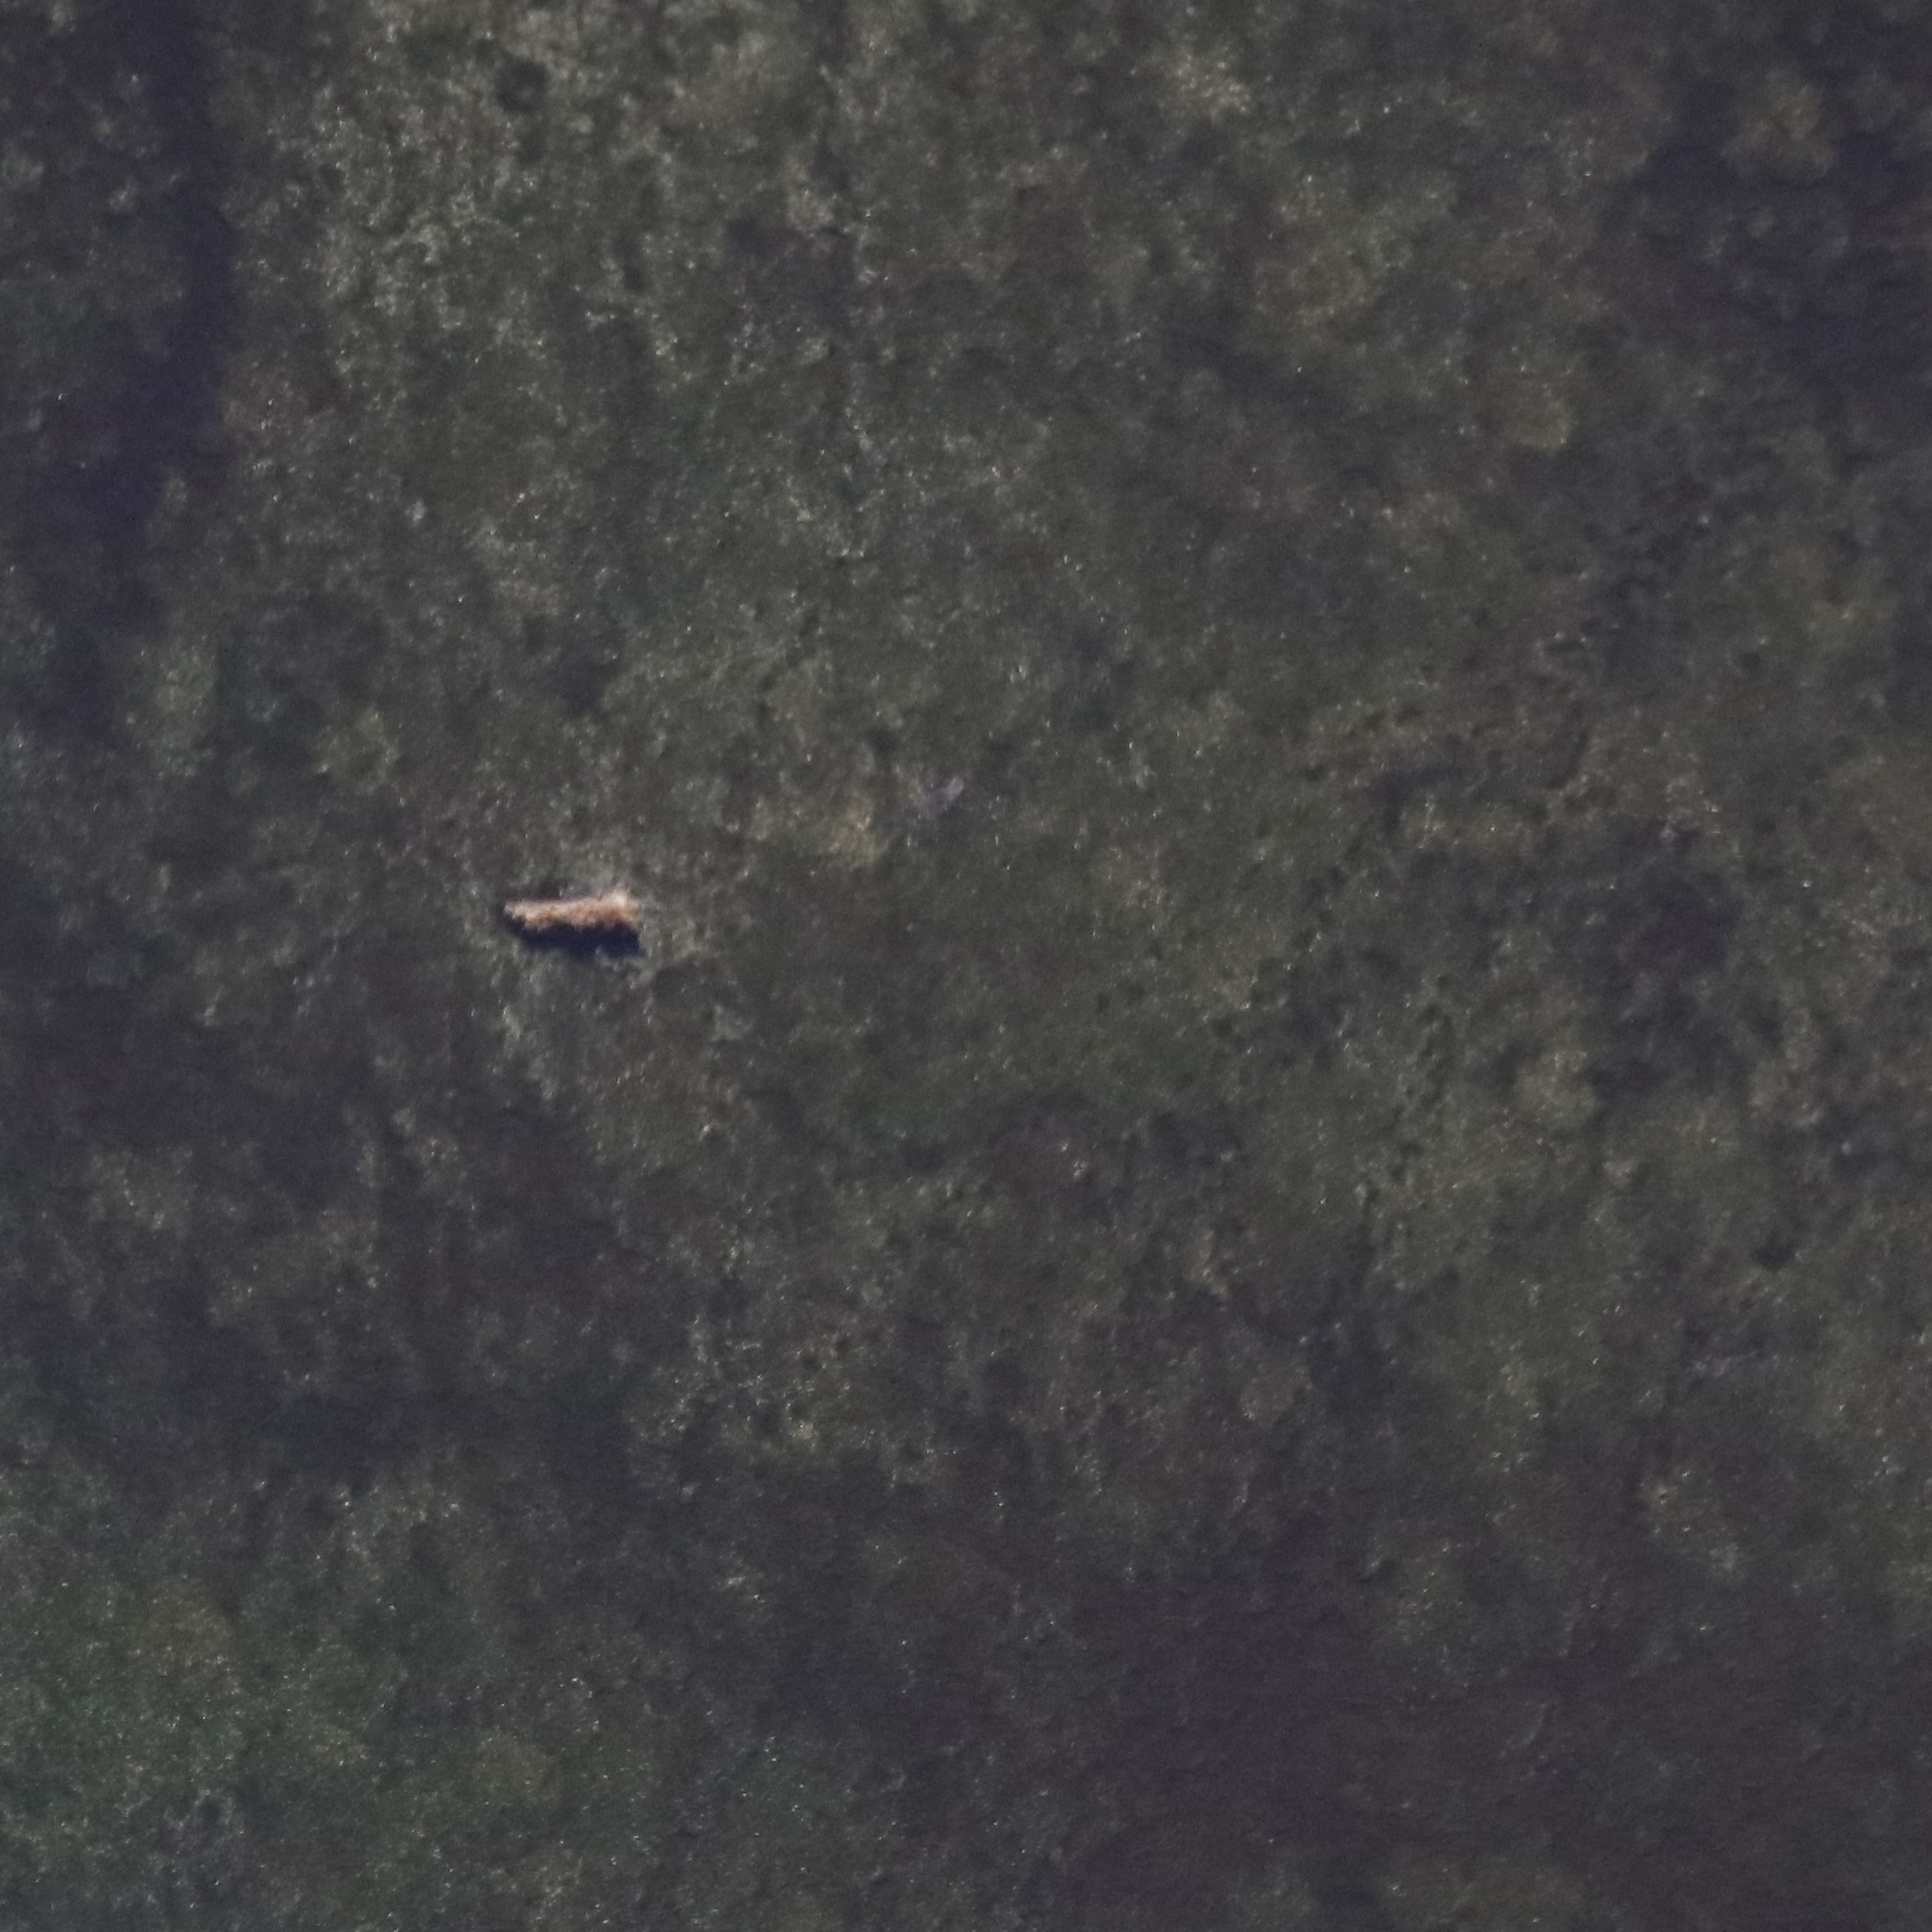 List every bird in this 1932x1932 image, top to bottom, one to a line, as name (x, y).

None